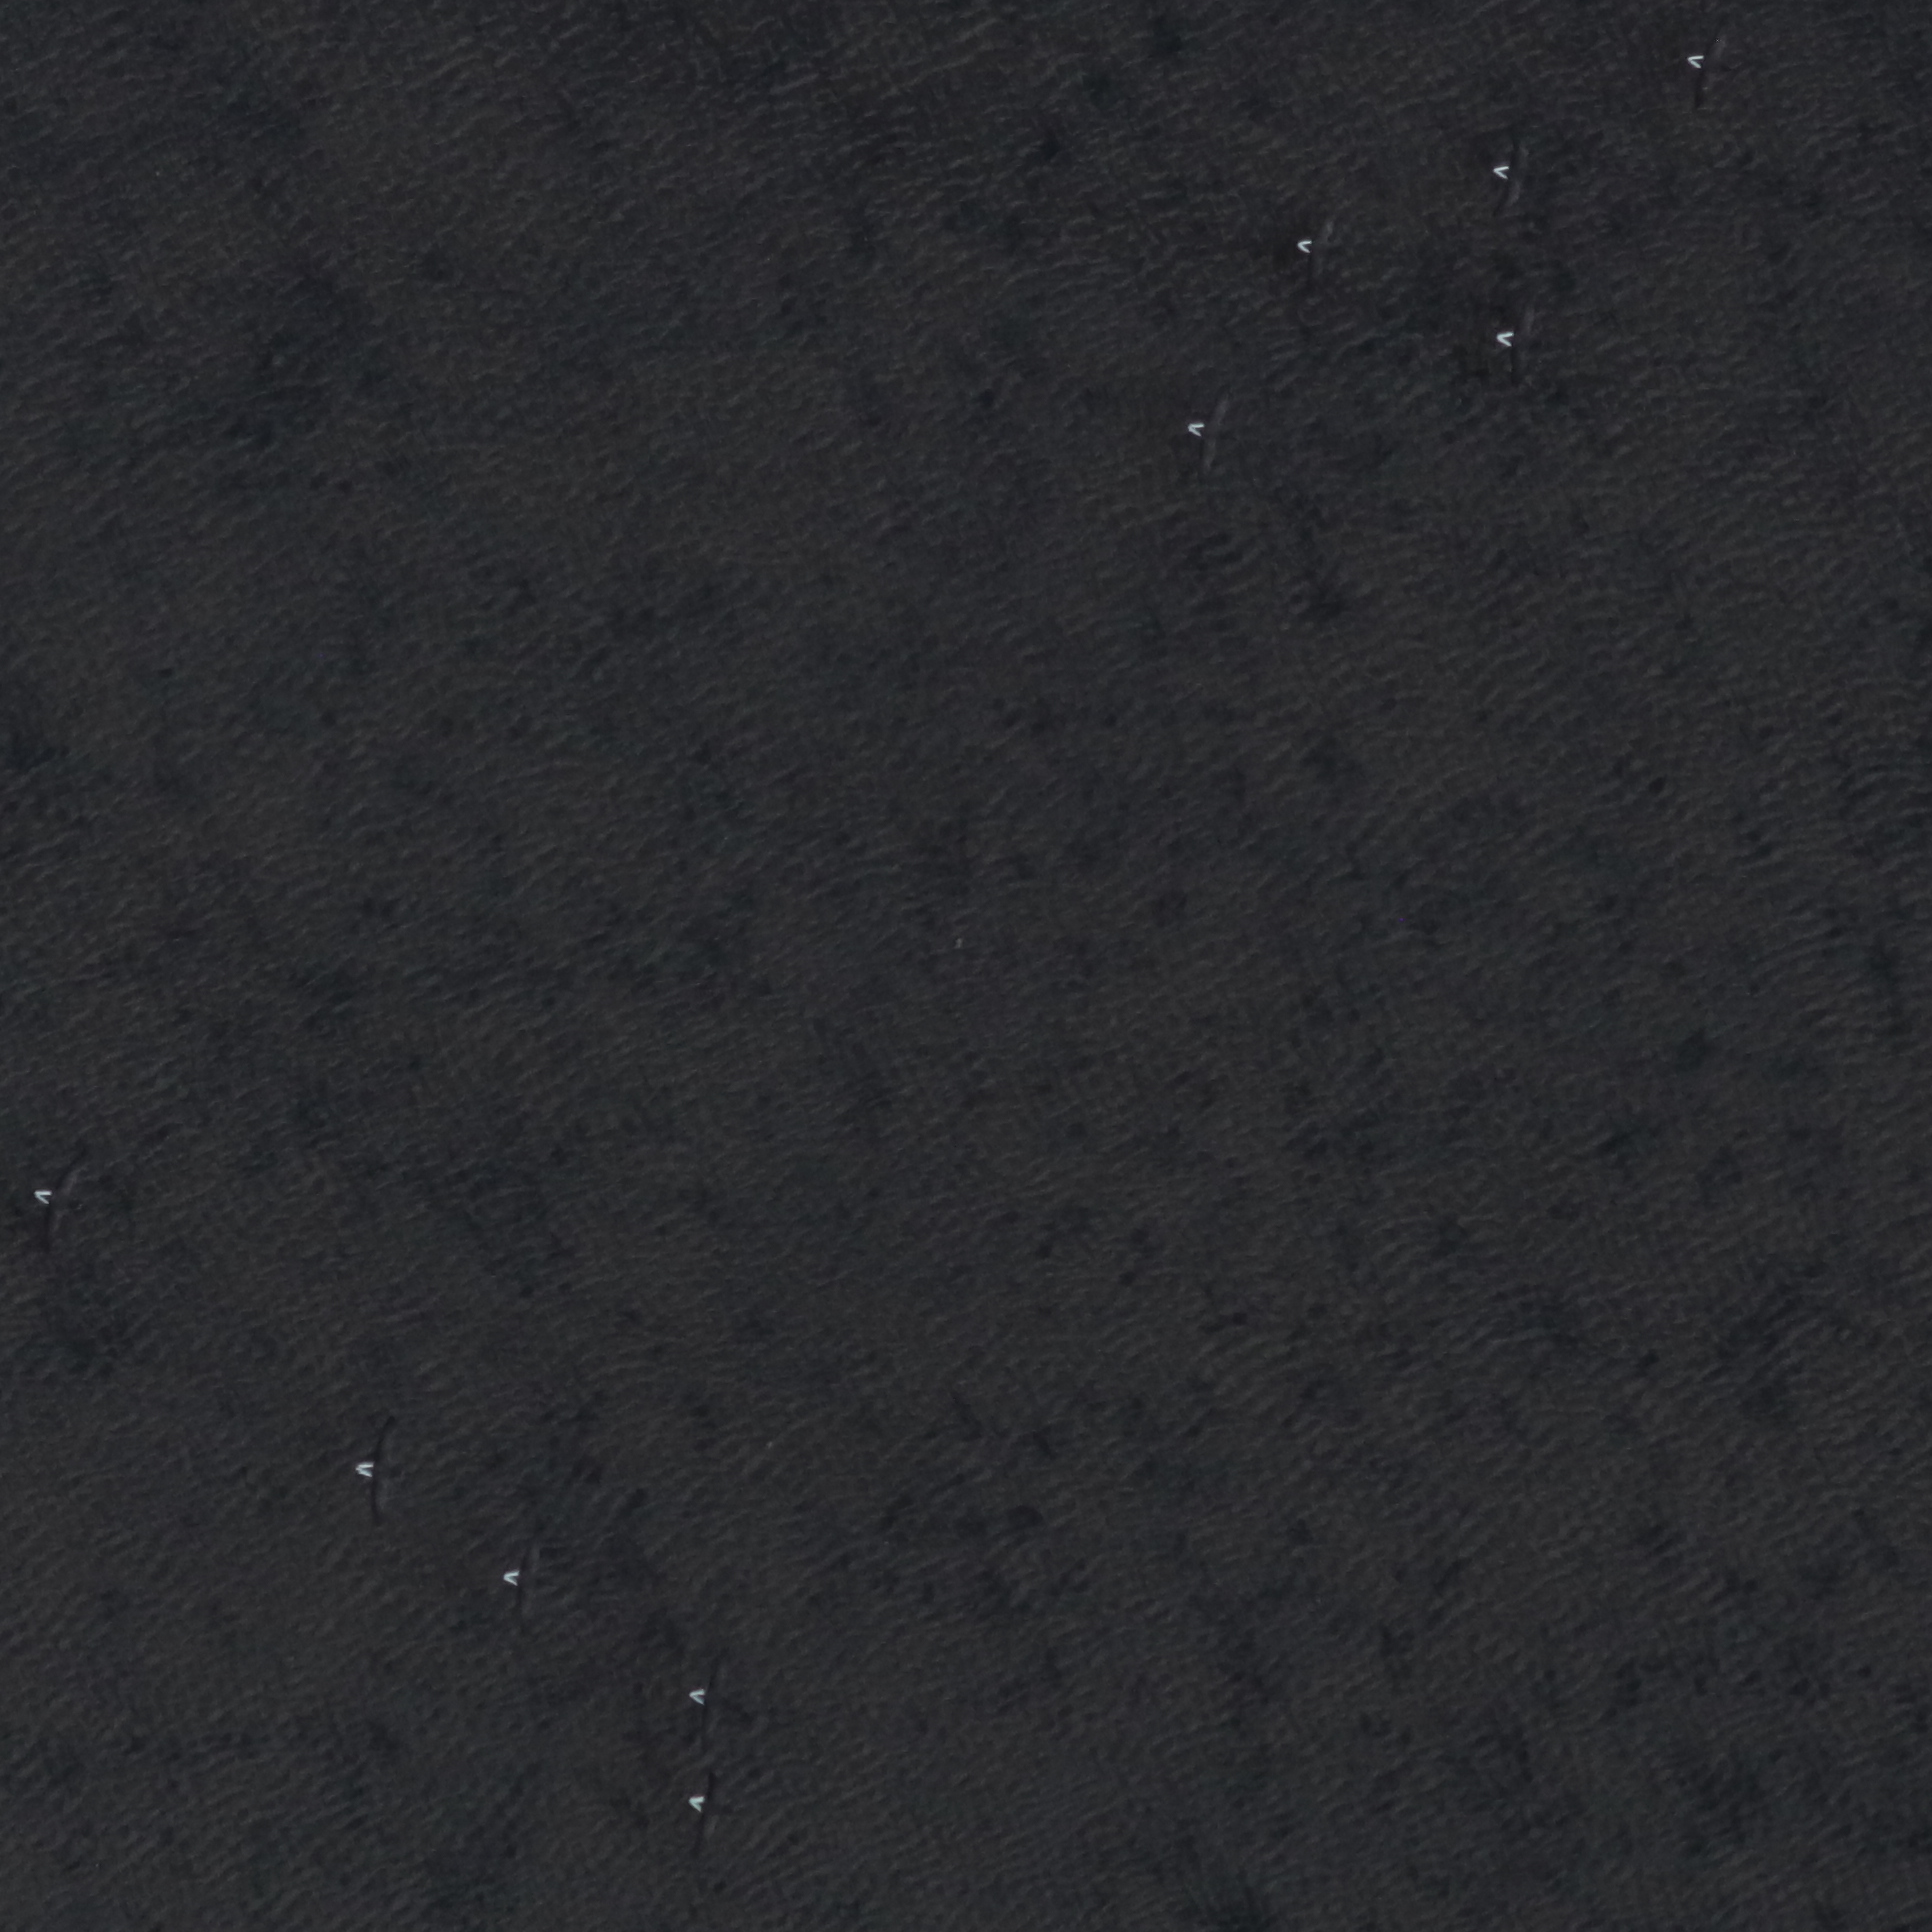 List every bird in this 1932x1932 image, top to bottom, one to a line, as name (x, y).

brant (1706, 60)
brant (1514, 172)
brant (1317, 245)
brant (1518, 342)
brant (1208, 432)
brant (55, 1198)
brant (382, 1470)
brant (526, 1576)
brant (709, 1700)
brant (709, 1808)